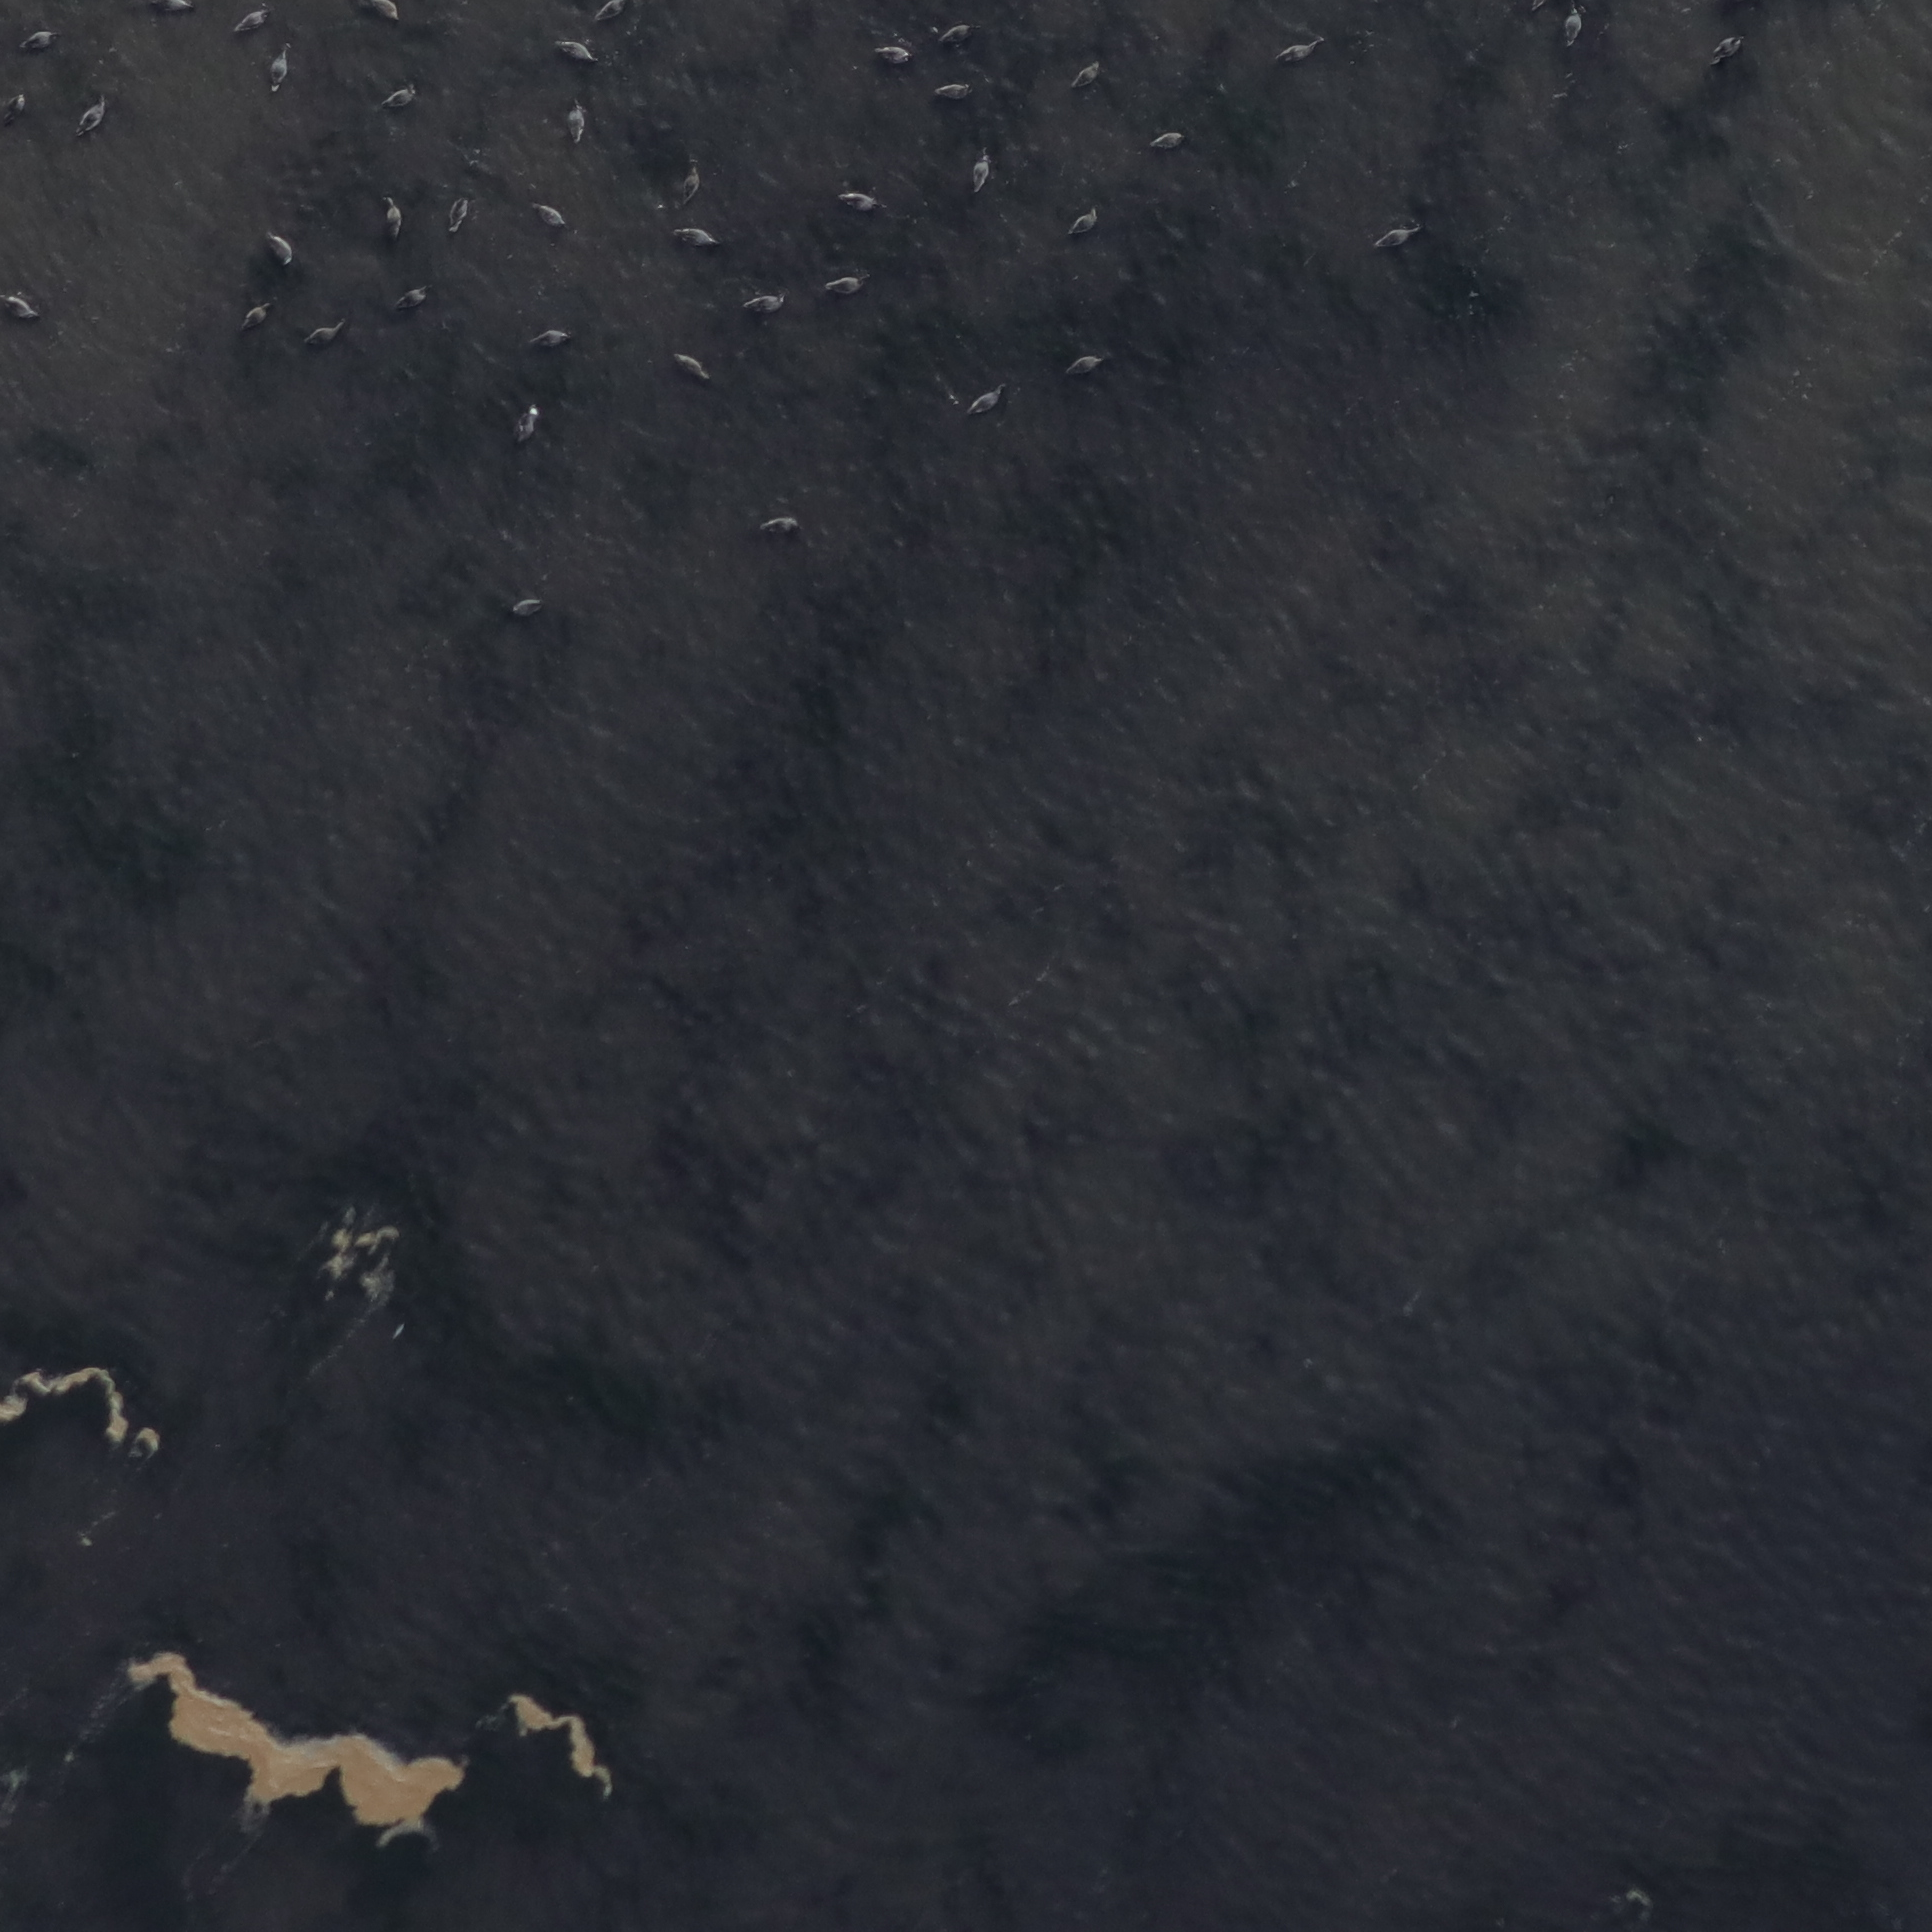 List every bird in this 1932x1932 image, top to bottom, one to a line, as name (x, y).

other bird (619, 1)
other bird (173, 4)
other bird (380, 11)
other bird (257, 23)
other bird (1577, 26)
other bird (953, 35)
other bird (38, 46)
other bird (571, 48)
other bird (900, 49)
other bird (1725, 54)
other bird (1295, 55)
other bird (279, 65)
other bird (1092, 80)
other bird (961, 98)
other bird (398, 100)
other bird (24, 104)
other bird (89, 112)
other bird (578, 125)
other bird (1167, 145)
other bird (983, 175)
other bird (697, 181)
other bird (854, 204)
other bird (457, 210)
other bird (559, 213)
other bird (1089, 222)
other bird (390, 225)
other bird (700, 232)
other bird (1398, 233)
other bird (284, 244)
other bird (838, 281)
other bird (417, 300)
other bird (21, 304)
other bird (761, 309)
other bird (260, 316)
other bird (544, 329)
other bird (325, 332)
other bird (1092, 363)
other bird (693, 370)
other bird (988, 402)
other bird (530, 430)
other bird (775, 525)
other bird (529, 600)